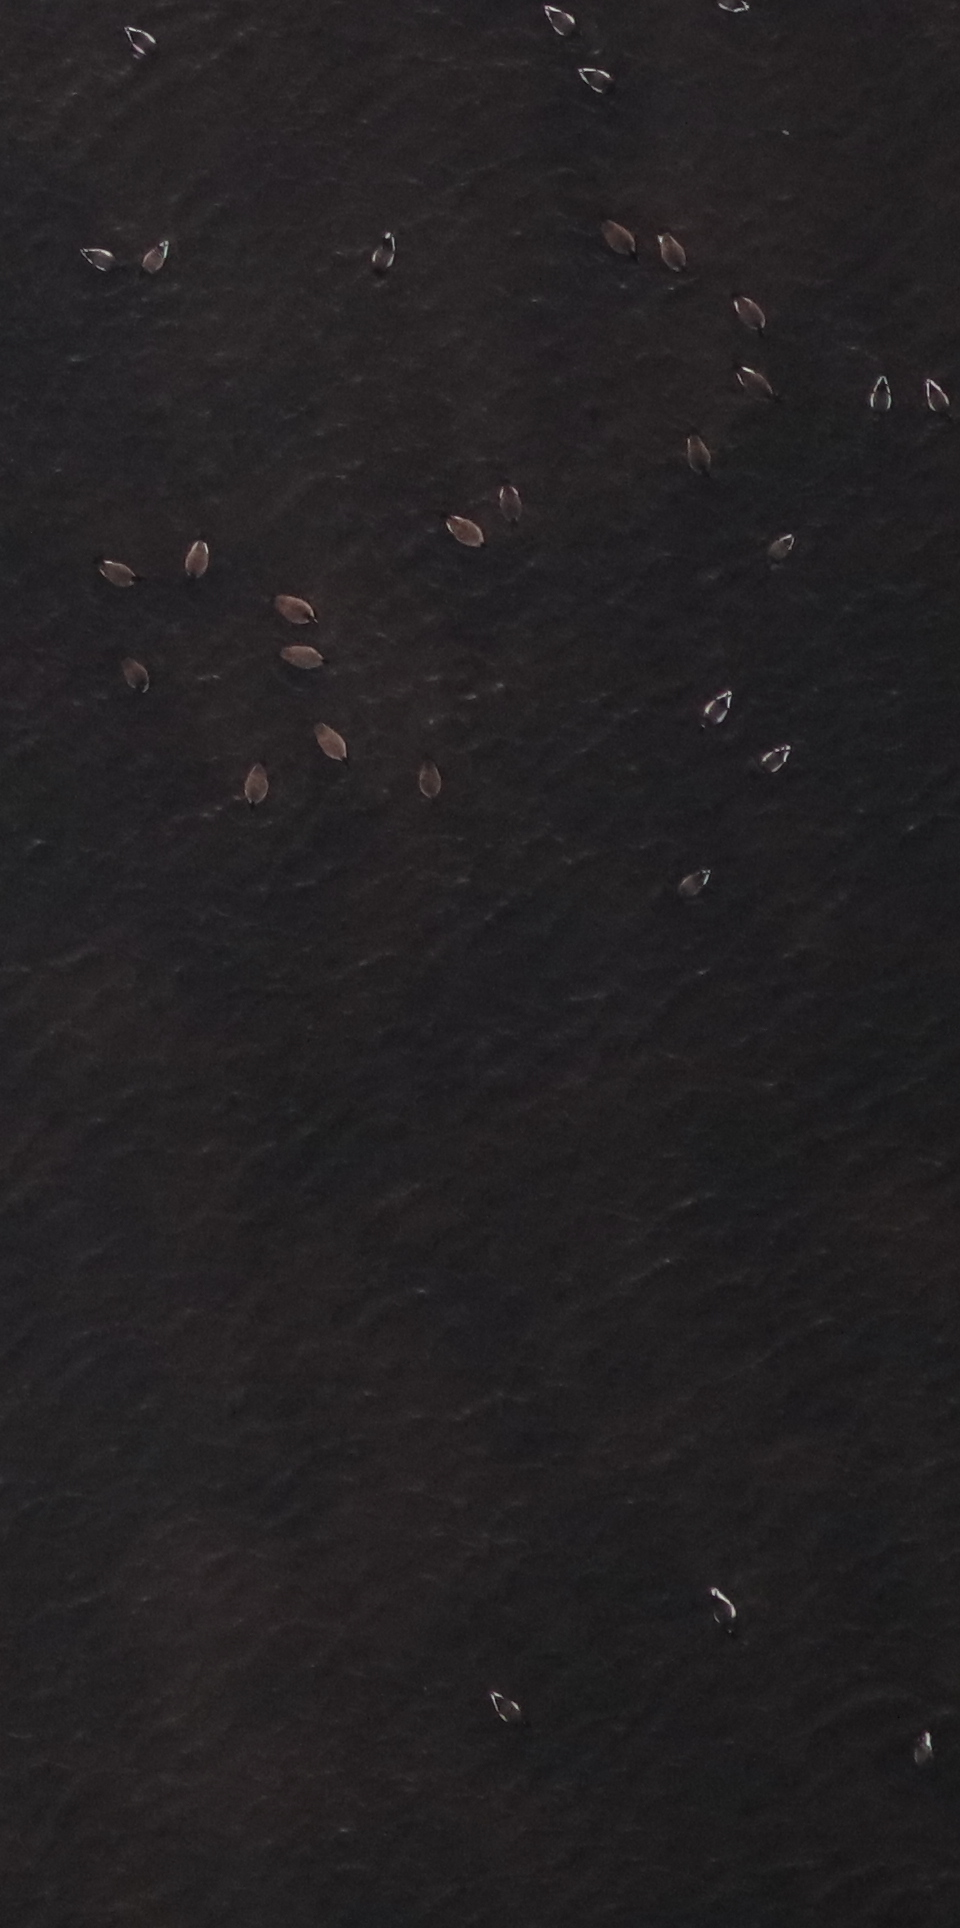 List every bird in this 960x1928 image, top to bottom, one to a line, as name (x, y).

brant (731, 2)
brant (562, 22)
brant (142, 43)
brant (598, 82)
Canada goose (617, 240)
Canada goose (675, 253)
brant (385, 255)
brant (101, 260)
brant (156, 260)
Canada goose (753, 311)
Canada goose (754, 382)
brant (880, 398)
brant (939, 399)
Canada goose (698, 456)
Canada goose (515, 507)
Canada goose (466, 531)
brant (780, 553)
Canada goose (197, 562)
Canada goose (119, 574)
Canada goose (294, 610)
Canada goose (303, 659)
Canada goose (138, 676)
brant (717, 711)
Canada goose (332, 744)
brant (774, 761)
Canada goose (431, 778)
Canada goose (258, 784)
brant (693, 885)
brant (723, 1613)
brant (508, 1709)
brant (925, 1755)